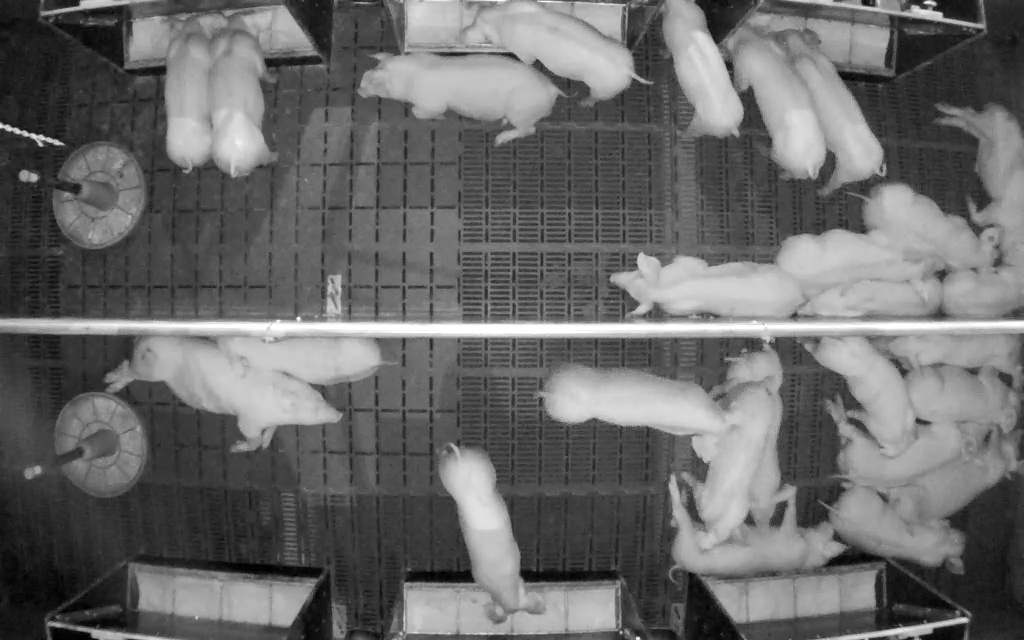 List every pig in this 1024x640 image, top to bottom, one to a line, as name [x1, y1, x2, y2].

pig [455, 0, 653, 108]
pig [655, 0, 744, 141]
pig [195, 7, 280, 178]
pig [163, 11, 213, 174]
pig [723, 14, 825, 182]
pig [769, 29, 887, 196]
pig [356, 49, 572, 146]
pig [931, 101, 1022, 263]
pig [846, 180, 1005, 278]
pig [775, 226, 946, 304]
pig [610, 250, 808, 318]
pig [941, 268, 1024, 315]
pig [796, 277, 944, 318]
pig [870, 332, 1023, 377]
pig [102, 333, 342, 453]
pig [799, 334, 919, 460]
pig [212, 335, 401, 384]
pig [724, 344, 798, 534]
pig [532, 360, 746, 462]
pig [902, 366, 1020, 435]
pig [681, 376, 782, 553]
pig [822, 393, 991, 490]
pig [889, 425, 1024, 529]
pig [436, 441, 547, 623]
pig [666, 473, 849, 586]
pig [816, 482, 968, 574]